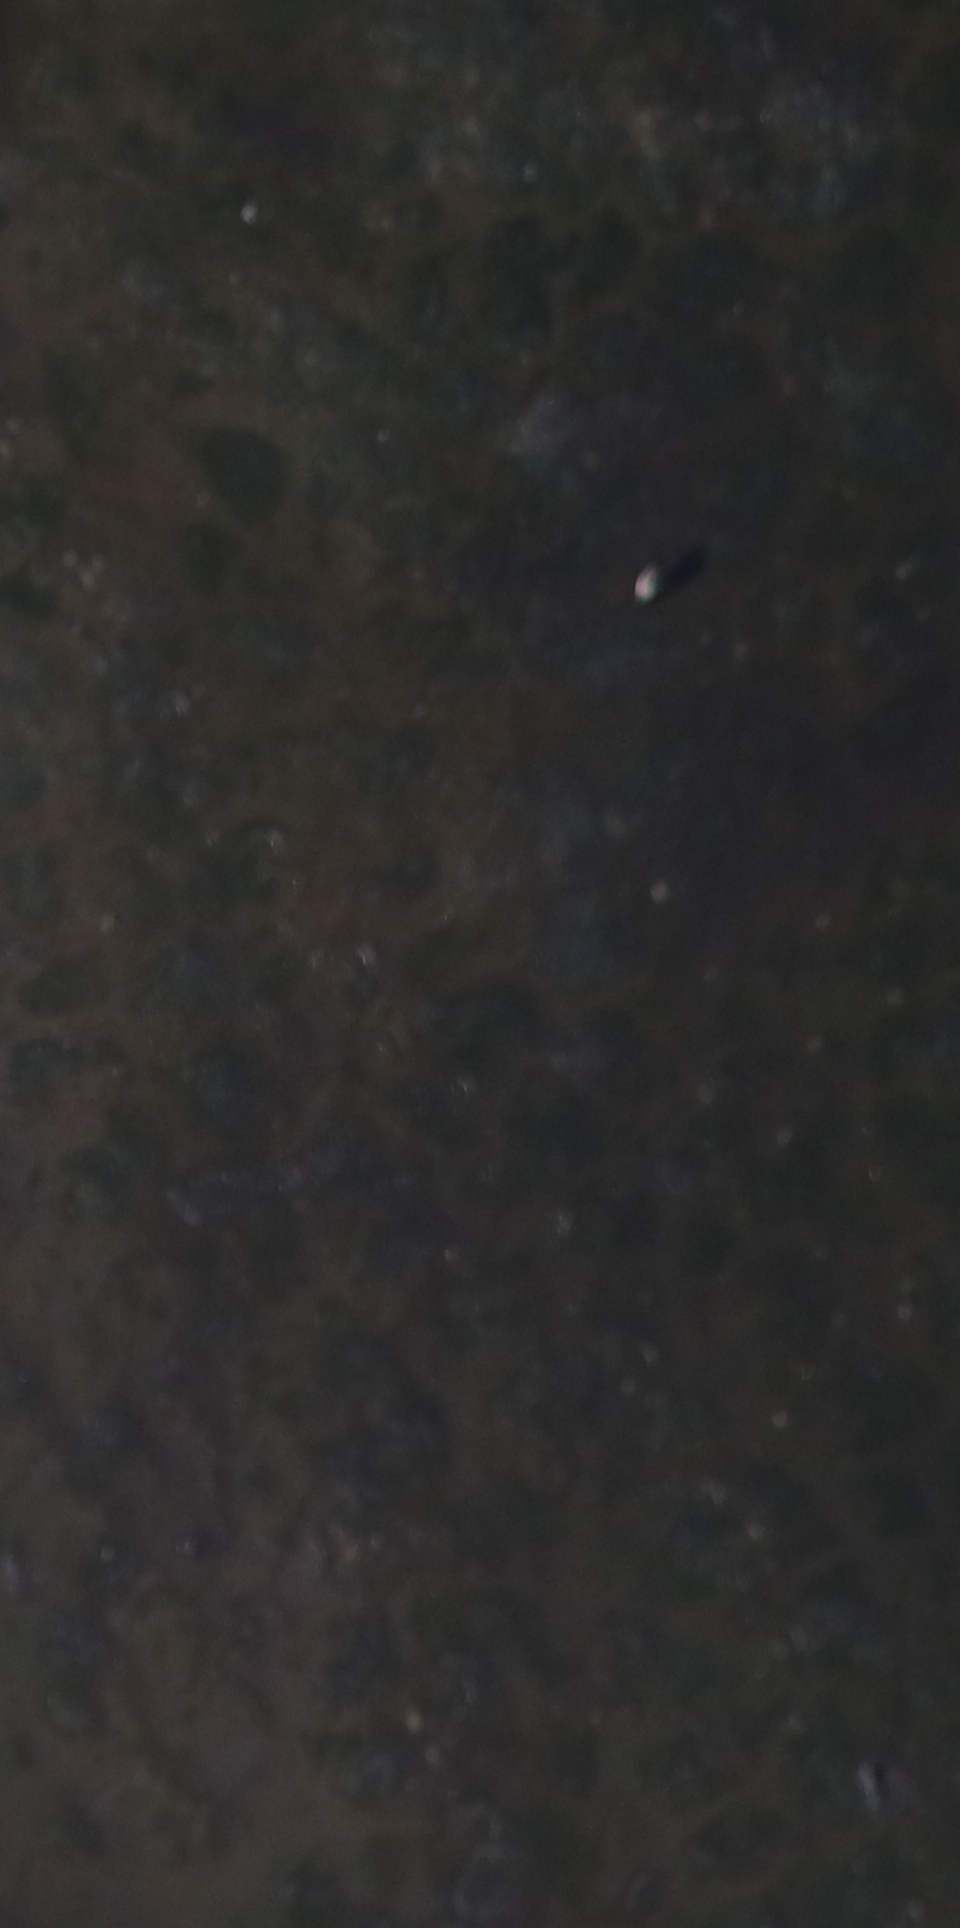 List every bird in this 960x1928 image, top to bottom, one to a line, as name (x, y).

other bird (650, 590)